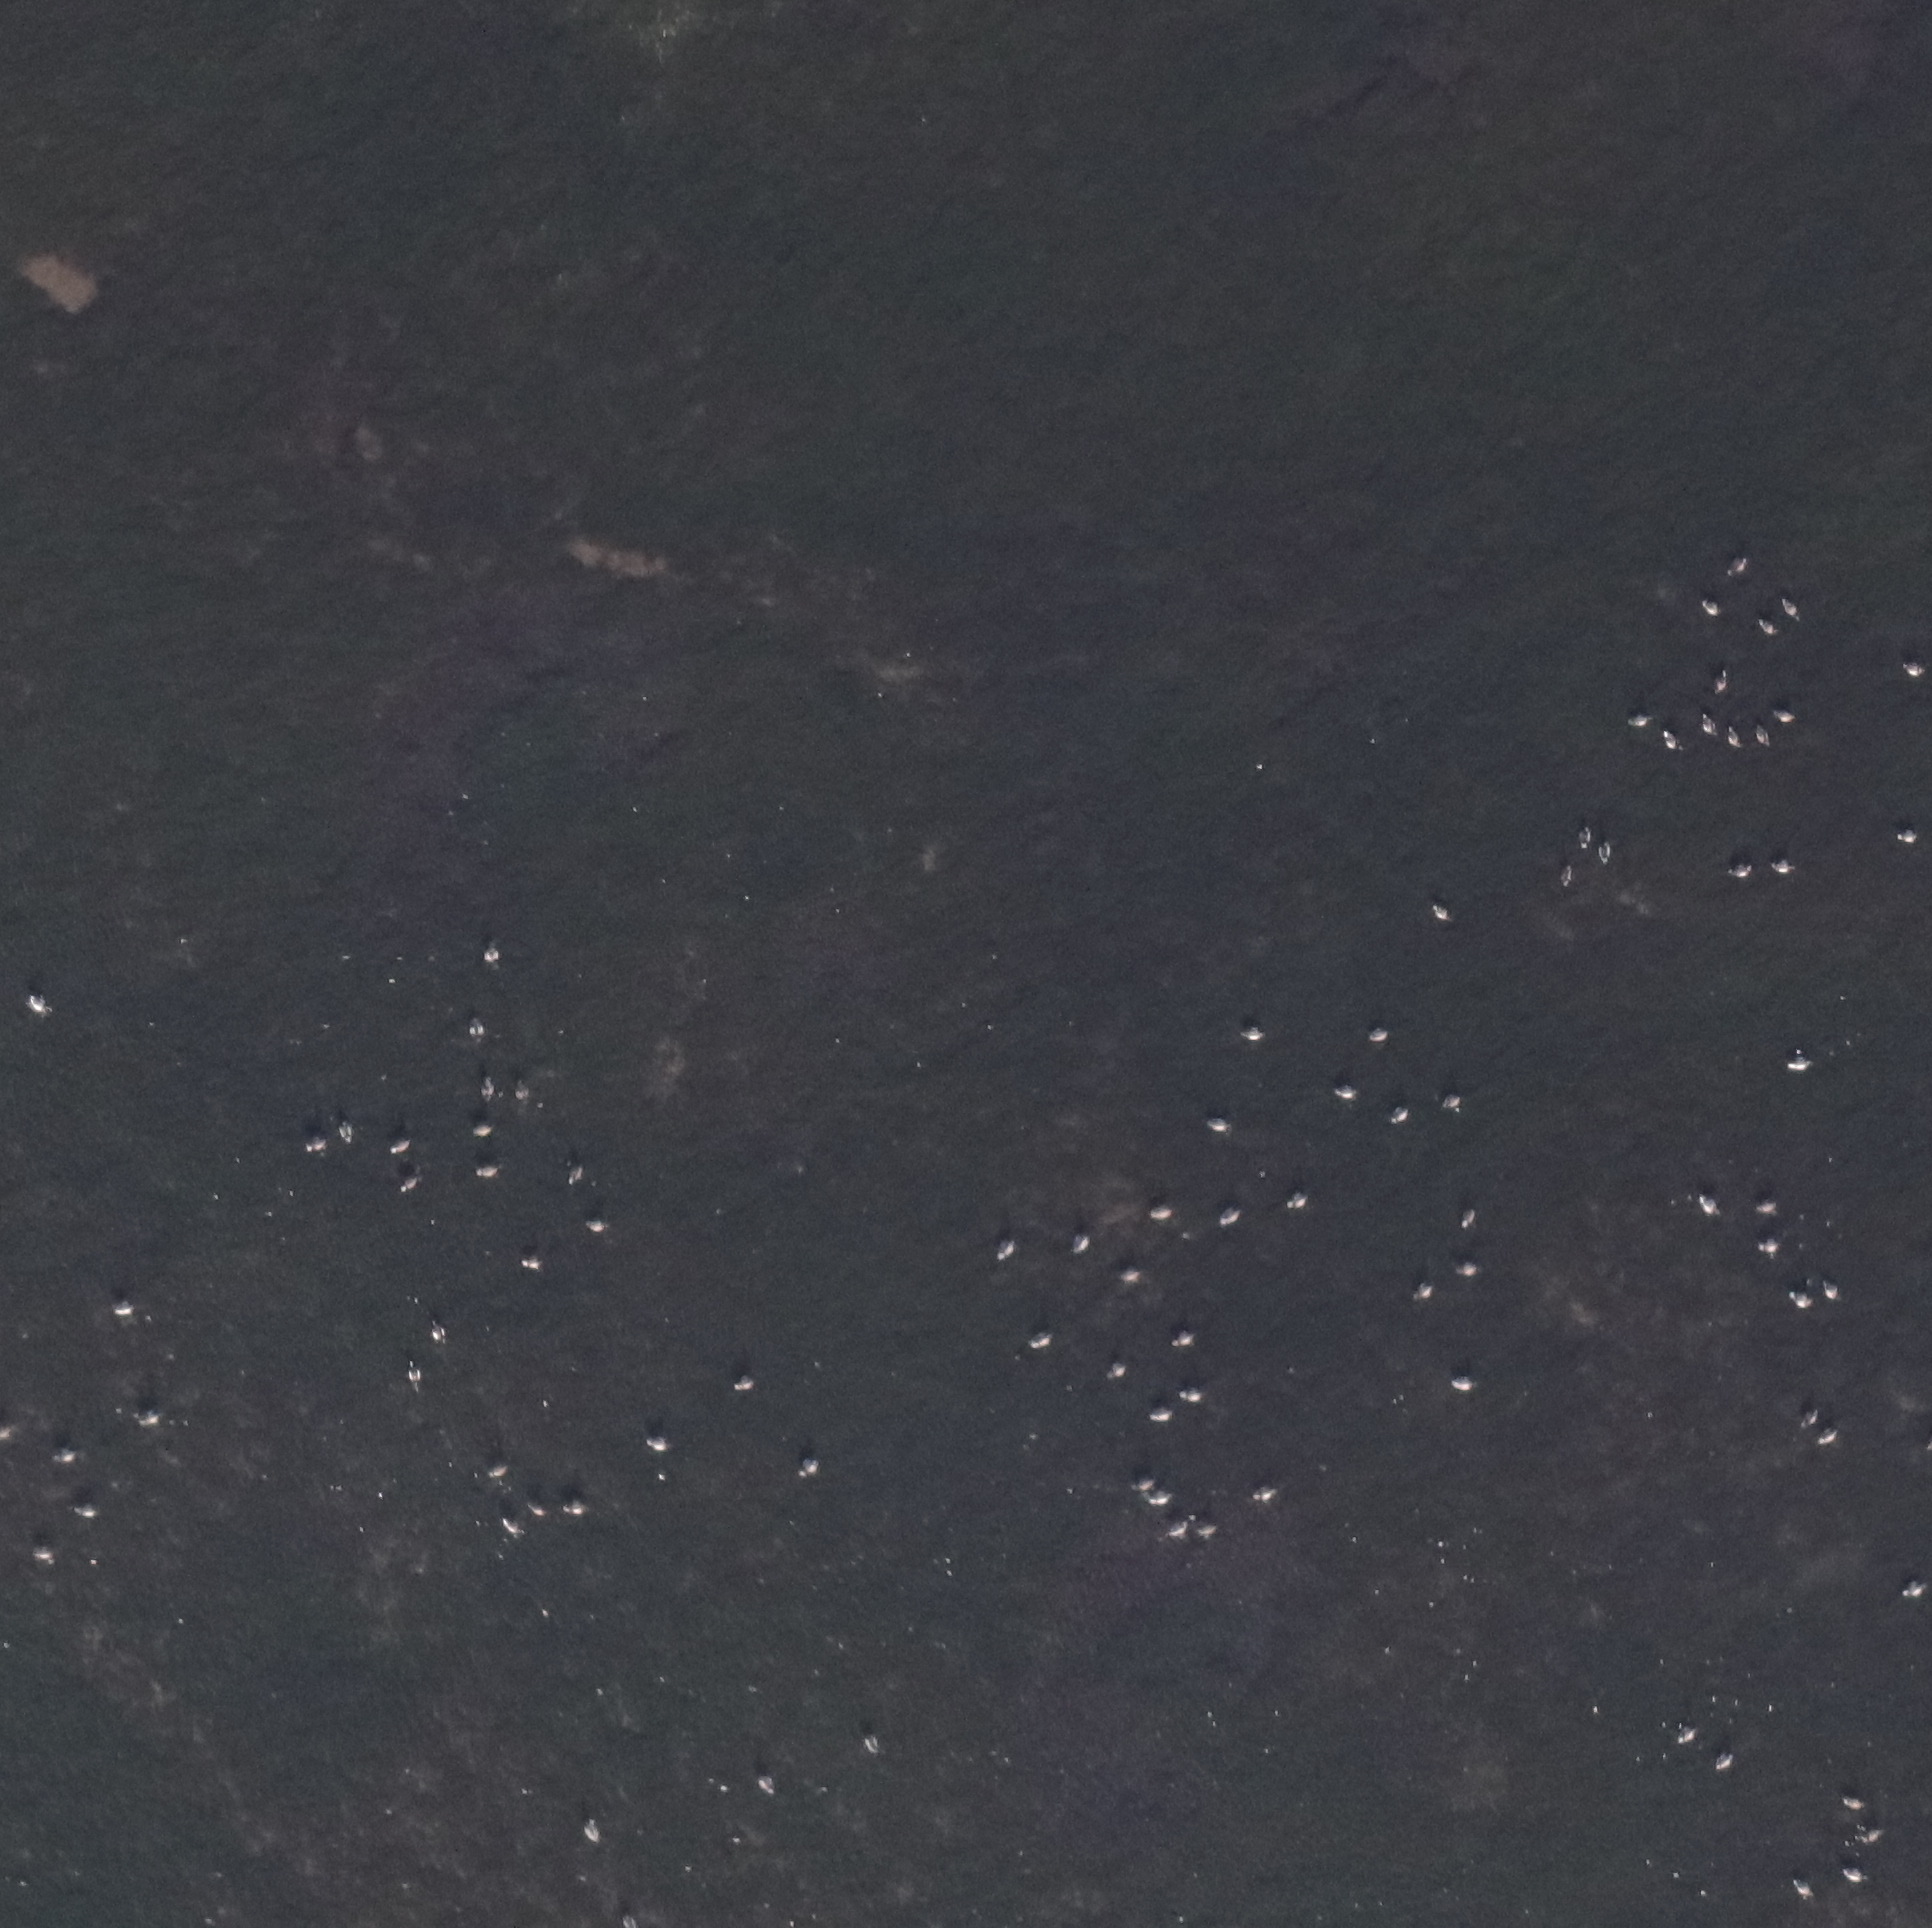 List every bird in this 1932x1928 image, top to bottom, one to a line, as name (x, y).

brant (1736, 566)
brant (1710, 603)
brant (1787, 613)
brant (1767, 632)
brant (1916, 666)
brant (1726, 684)
brant (1640, 715)
brant (1786, 715)
brant (1708, 721)
brant (1766, 738)
brant (1734, 740)
brant (1671, 741)
brant (1912, 830)
brant (1583, 837)
brant (1600, 858)
brant (1739, 865)
brant (1787, 865)
brant (1564, 873)
brant (1444, 911)
brant (489, 953)
brant (48, 1004)
brant (477, 1031)
brant (1258, 1035)
brant (1384, 1037)
brant (1799, 1062)
brant (1352, 1089)
brant (527, 1094)
brant (486, 1095)
brant (1449, 1100)
brant (1403, 1107)
brant (349, 1128)
brant (476, 1128)
brant (1222, 1129)
brant (318, 1148)
brant (399, 1149)
brant (489, 1169)
brant (580, 1170)
brant (414, 1188)
brant (1296, 1194)
brant (1712, 1197)
brant (1769, 1208)
brant (1170, 1215)
brant (1233, 1215)
brant (1467, 1221)
brant (606, 1223)
brant (1773, 1243)
brant (1013, 1251)
brant (1080, 1255)
brant (541, 1268)
brant (1466, 1269)
brant (1132, 1284)
brant (1419, 1291)
brant (1821, 1296)
brant (1799, 1302)
brant (121, 1311)
brant (441, 1332)
brant (1048, 1340)
brant (1182, 1350)
brant (417, 1374)
brant (1113, 1377)
brant (1468, 1386)
brant (737, 1387)
brant (1198, 1403)
brant (1809, 1411)
brant (1162, 1427)
brant (144, 1428)
brant (1828, 1435)
brant (12, 1436)
brant (666, 1440)
brant (57, 1464)
brant (810, 1467)
brant (501, 1469)
brant (1151, 1487)
brant (1262, 1489)
brant (1166, 1503)
brant (541, 1505)
brant (580, 1507)
brant (88, 1521)
brant (514, 1526)
brant (1180, 1529)
brant (1214, 1530)
brant (51, 1559)
brant (1913, 1592)
brant (1680, 1725)
brant (872, 1754)
brant (1726, 1763)
brant (775, 1791)
brant (1853, 1795)
brant (1875, 1830)
brant (603, 1831)
brant (1852, 1863)
brant (1804, 1885)